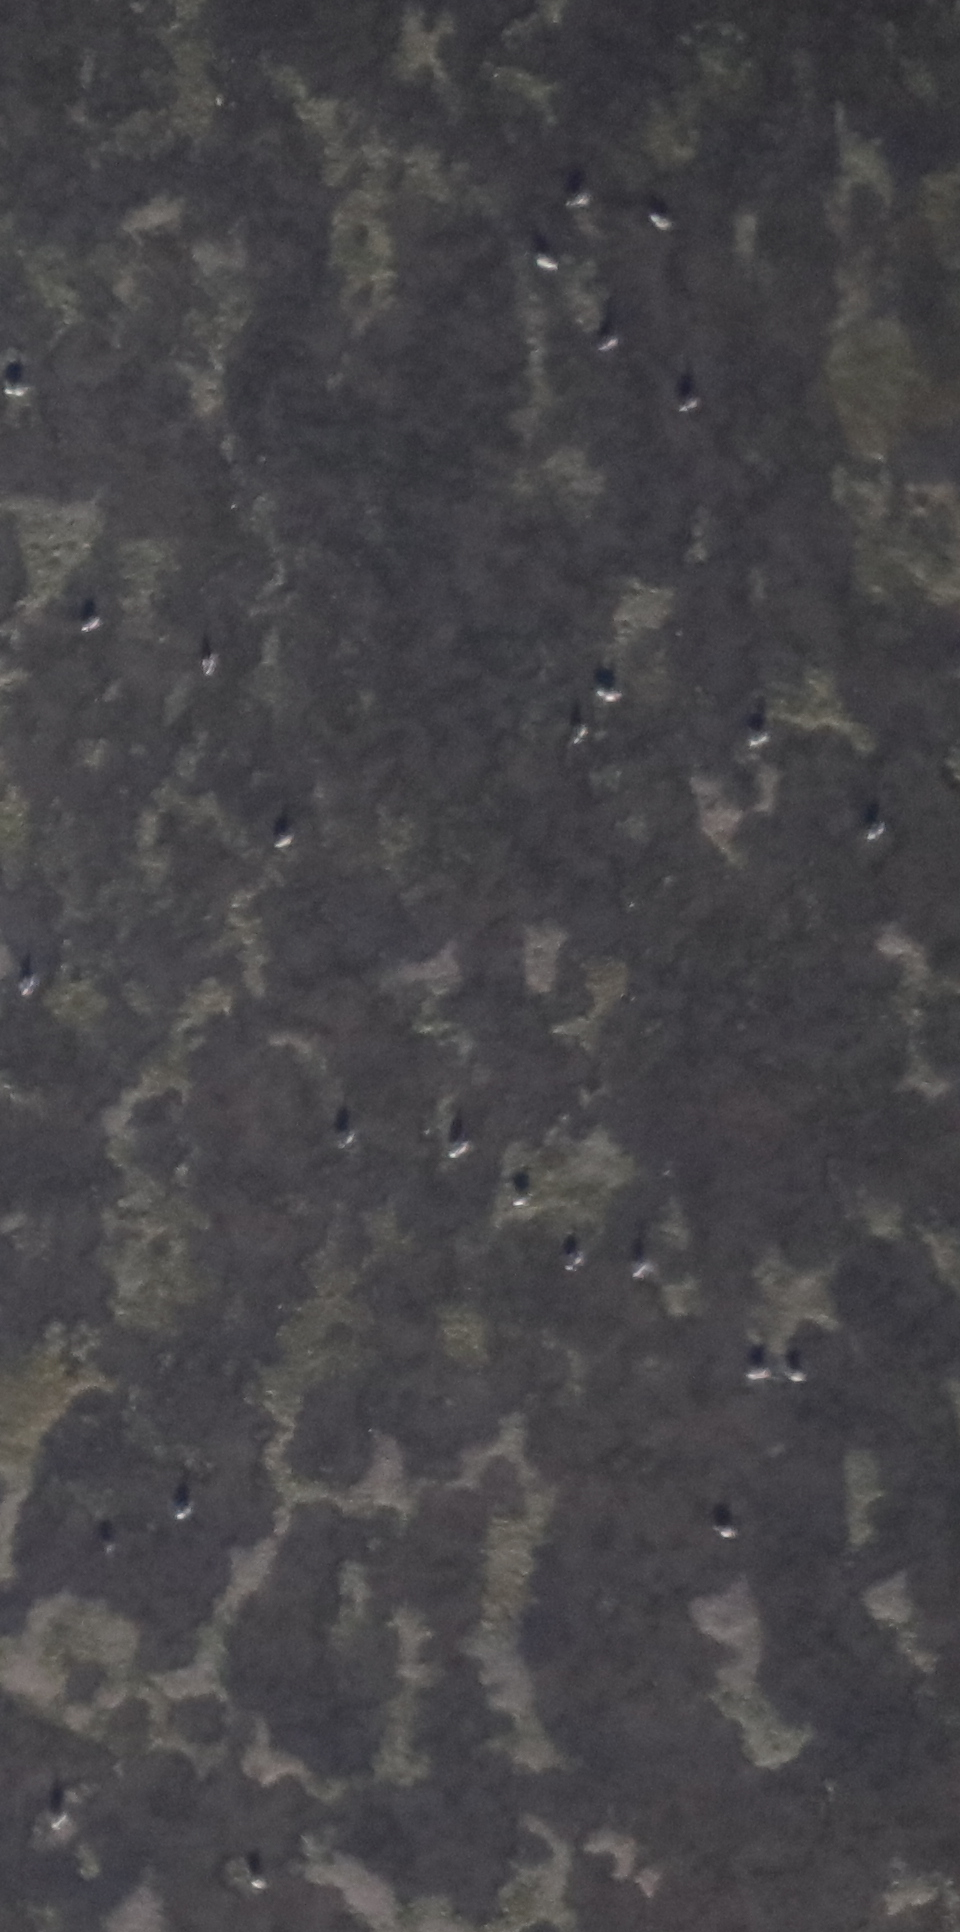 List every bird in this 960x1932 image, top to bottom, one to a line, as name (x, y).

brant (572, 200)
brant (669, 224)
brant (541, 263)
brant (612, 343)
brant (13, 387)
brant (684, 405)
brant (91, 632)
brant (211, 664)
brant (613, 695)
brant (579, 728)
brant (760, 736)
brant (878, 828)
brant (286, 841)
brant (28, 983)
brant (349, 1136)
brant (461, 1155)
brant (524, 1208)
brant (570, 1267)
brant (640, 1275)
brant (757, 1369)
brant (797, 1372)
brant (186, 1510)
brant (727, 1531)
brant (107, 1544)
brant (59, 1819)
brant (257, 1882)